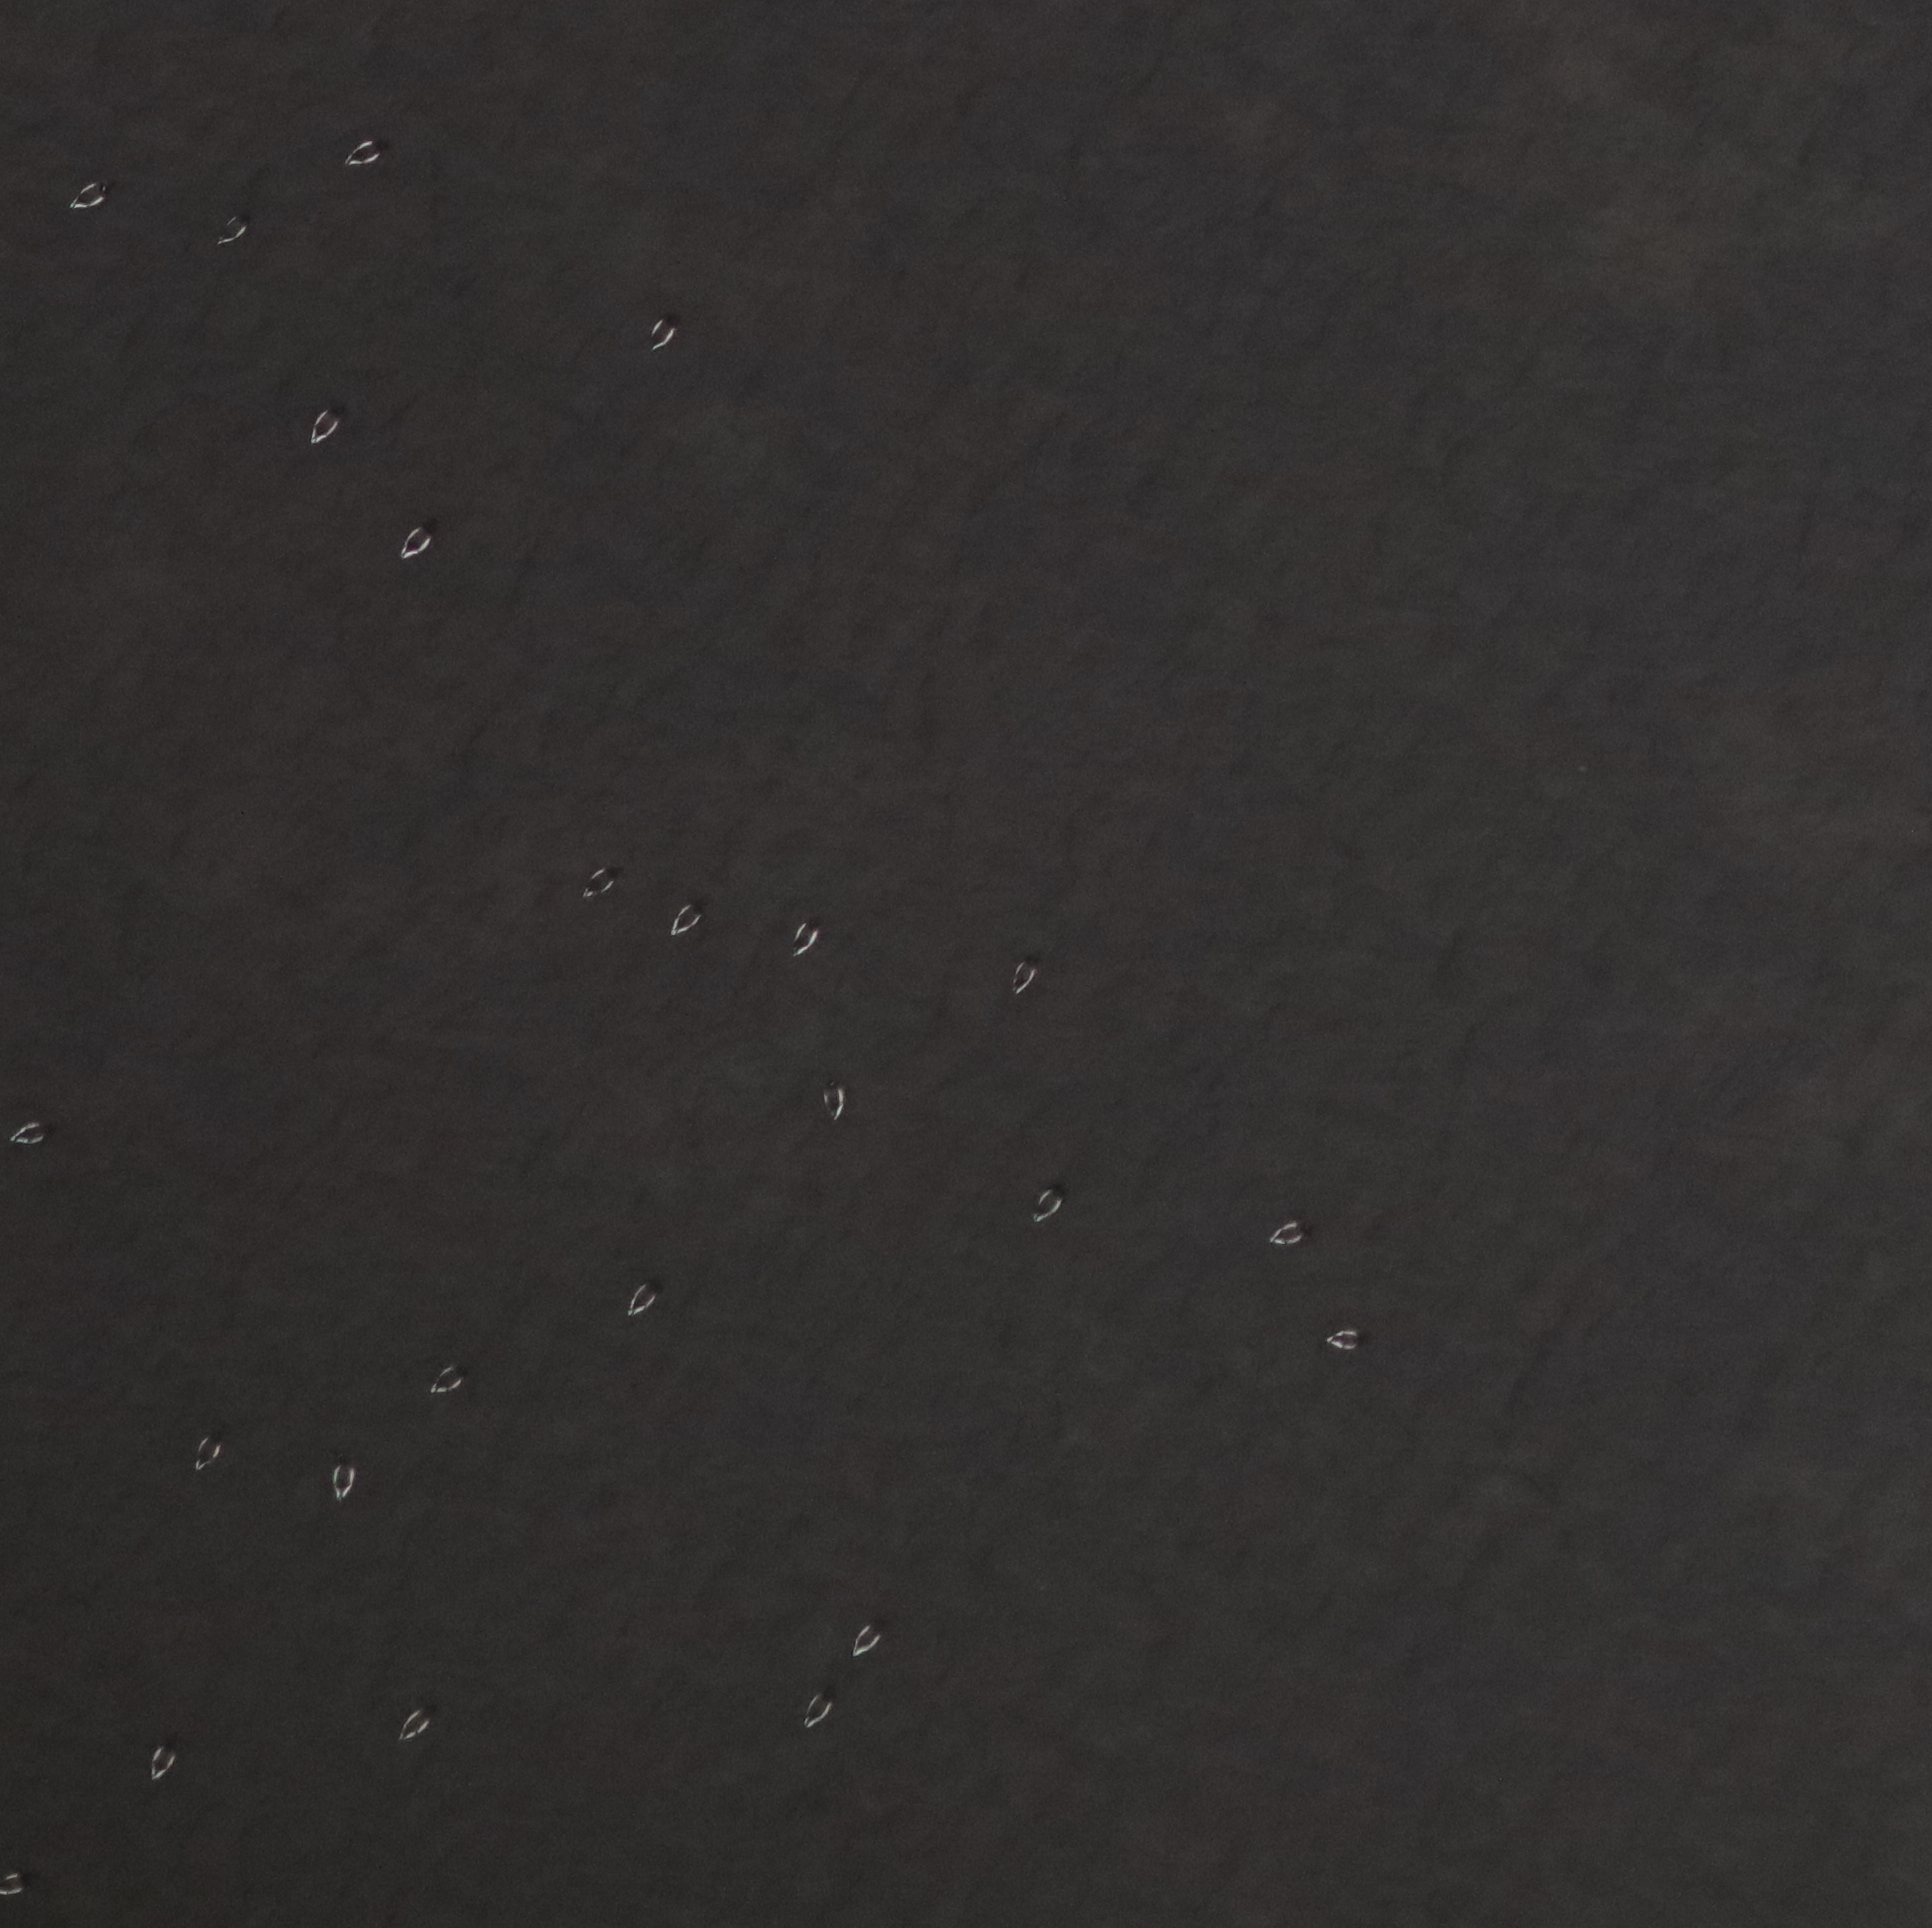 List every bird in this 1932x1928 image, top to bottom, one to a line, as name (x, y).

brant (365, 153)
brant (90, 196)
brant (234, 229)
brant (662, 332)
brant (325, 424)
brant (418, 541)
brant (602, 881)
brant (688, 917)
brant (806, 937)
brant (1024, 975)
brant (834, 1097)
brant (30, 1133)
brant (1048, 1203)
brant (1290, 1234)
brant (645, 1296)
brant (1348, 1339)
brant (448, 1378)
brant (209, 1451)
brant (344, 1478)
brant (866, 1639)
brant (819, 1709)
brant (416, 1723)
brant (163, 1760)
brant (10, 1884)